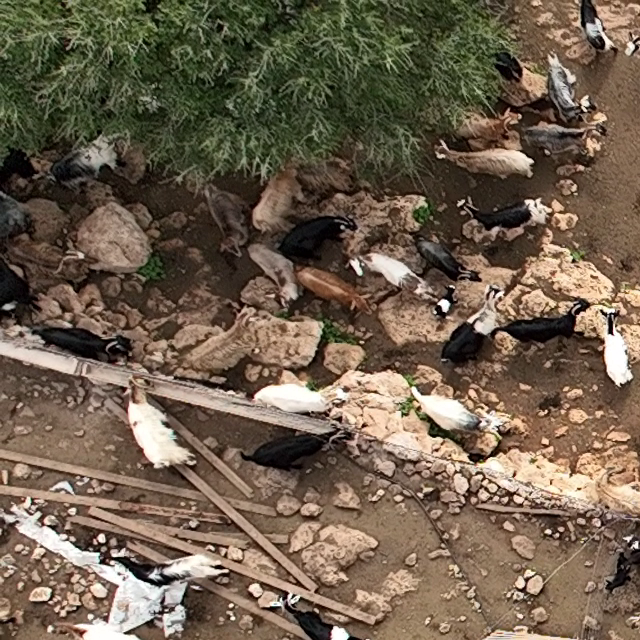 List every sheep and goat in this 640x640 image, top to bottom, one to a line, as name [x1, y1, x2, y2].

goat [580, 2, 617, 53]
goat [626, 21, 639, 61]
goat [546, 51, 596, 119]
goat [448, 109, 522, 141]
goat [520, 123, 609, 155]
goat [50, 131, 129, 189]
goat [432, 140, 534, 178]
goat [250, 163, 304, 234]
goat [203, 183, 250, 258]
goat [455, 197, 548, 230]
goat [280, 215, 359, 265]
goat [414, 233, 481, 282]
goat [10, 241, 93, 275]
goat [254, 243, 301, 308]
goat [356, 252, 440, 303]
goat [293, 267, 372, 314]
goat [431, 284, 459, 316]
goat [442, 284, 503, 363]
goat [491, 297, 590, 344]
goat [599, 308, 635, 387]
goat [176, 309, 256, 368]
goat [39, 327, 135, 360]
goat [127, 376, 196, 470]
goat [255, 383, 348, 413]
goat [411, 387, 497, 432]
goat [255, 429, 355, 469]
goat [624, 528, 639, 550]
goat [623, 548, 639, 566]
goat [605, 553, 627, 591]
goat [100, 554, 230, 580]
goat [626, 555, 639, 628]
goat [274, 590, 377, 639]
goat [59, 623, 184, 639]